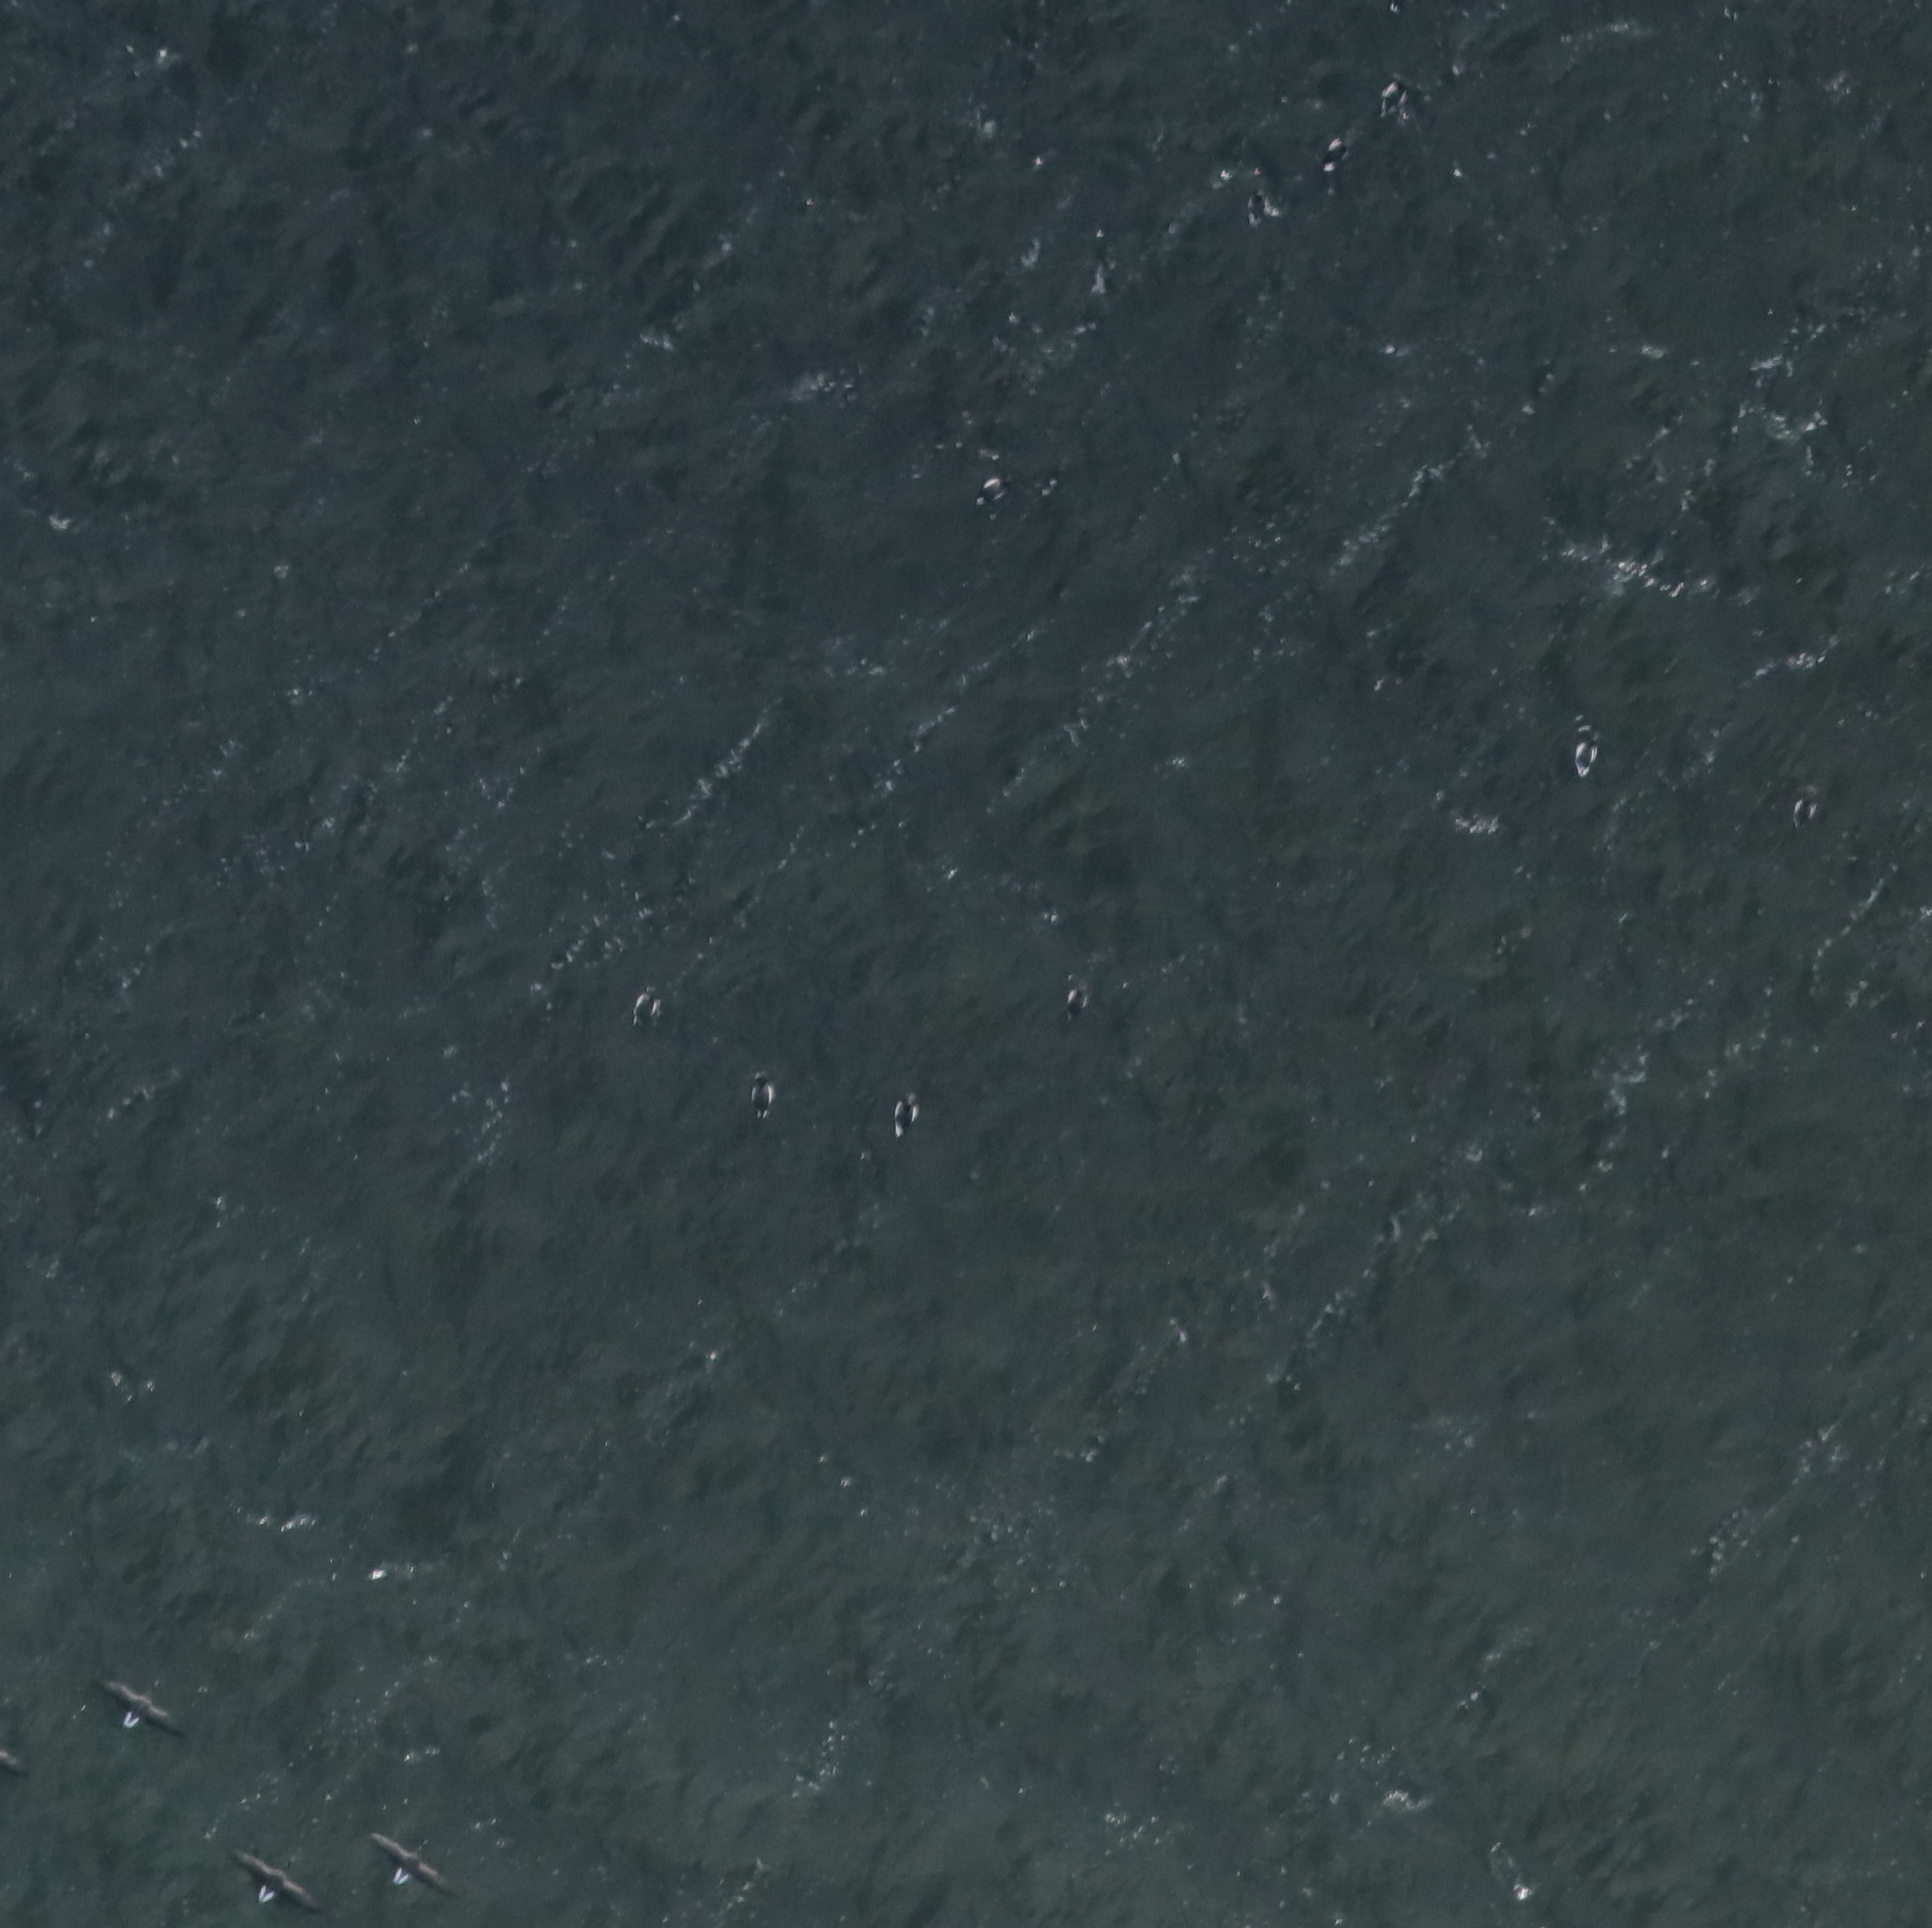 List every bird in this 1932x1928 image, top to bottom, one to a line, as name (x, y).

brant (1397, 100)
brant (1334, 154)
brant (1259, 203)
brant (993, 491)
brant (1585, 757)
brant (1801, 812)
brant (1077, 1000)
brant (644, 1009)
brant (761, 1096)
brant (904, 1113)
brant (139, 1711)
brant (408, 1864)
brant (274, 1883)